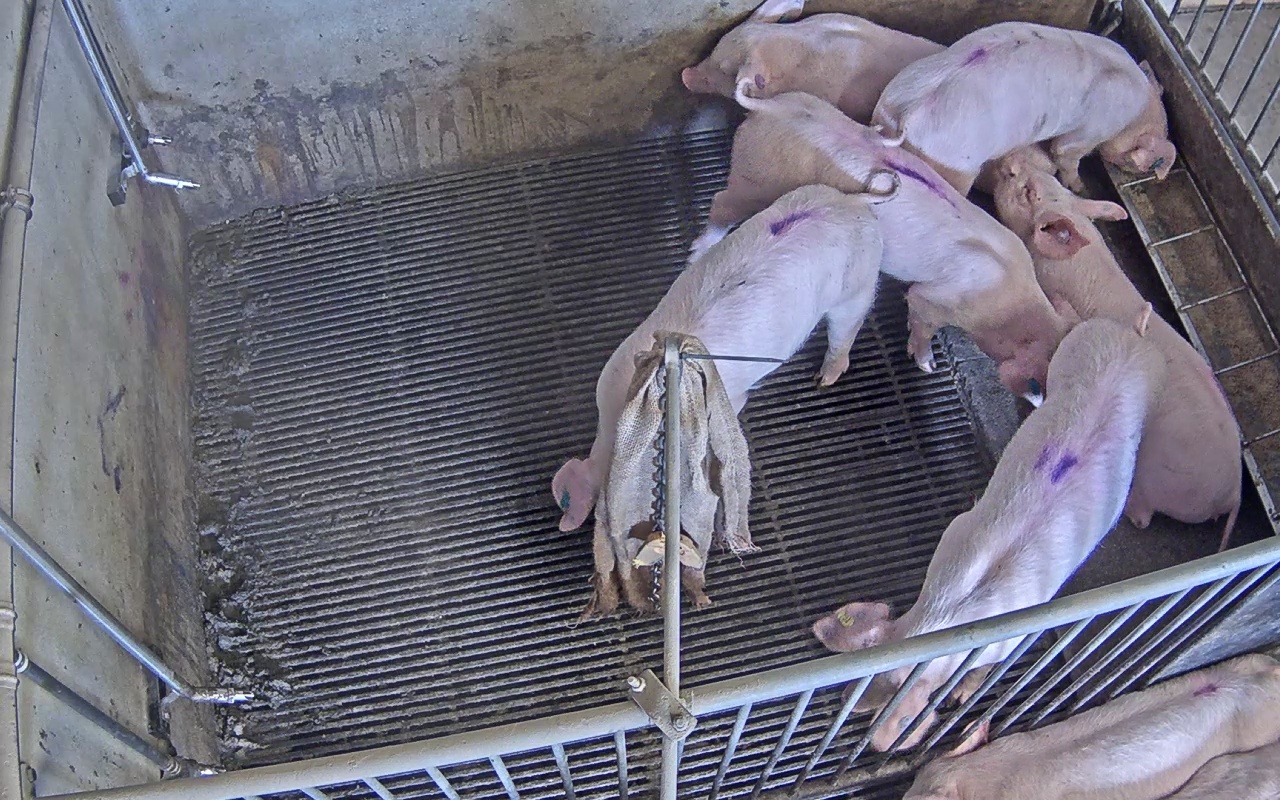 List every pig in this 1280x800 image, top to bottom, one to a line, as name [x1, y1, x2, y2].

pig [682, 1, 1059, 195]
pig [872, 23, 1177, 200]
pig [685, 78, 1083, 407]
pig [993, 152, 1243, 554]
pig [555, 171, 901, 532]
pig [814, 302, 1171, 752]
pig [898, 653, 1278, 799]
pig [1165, 742, 1278, 799]